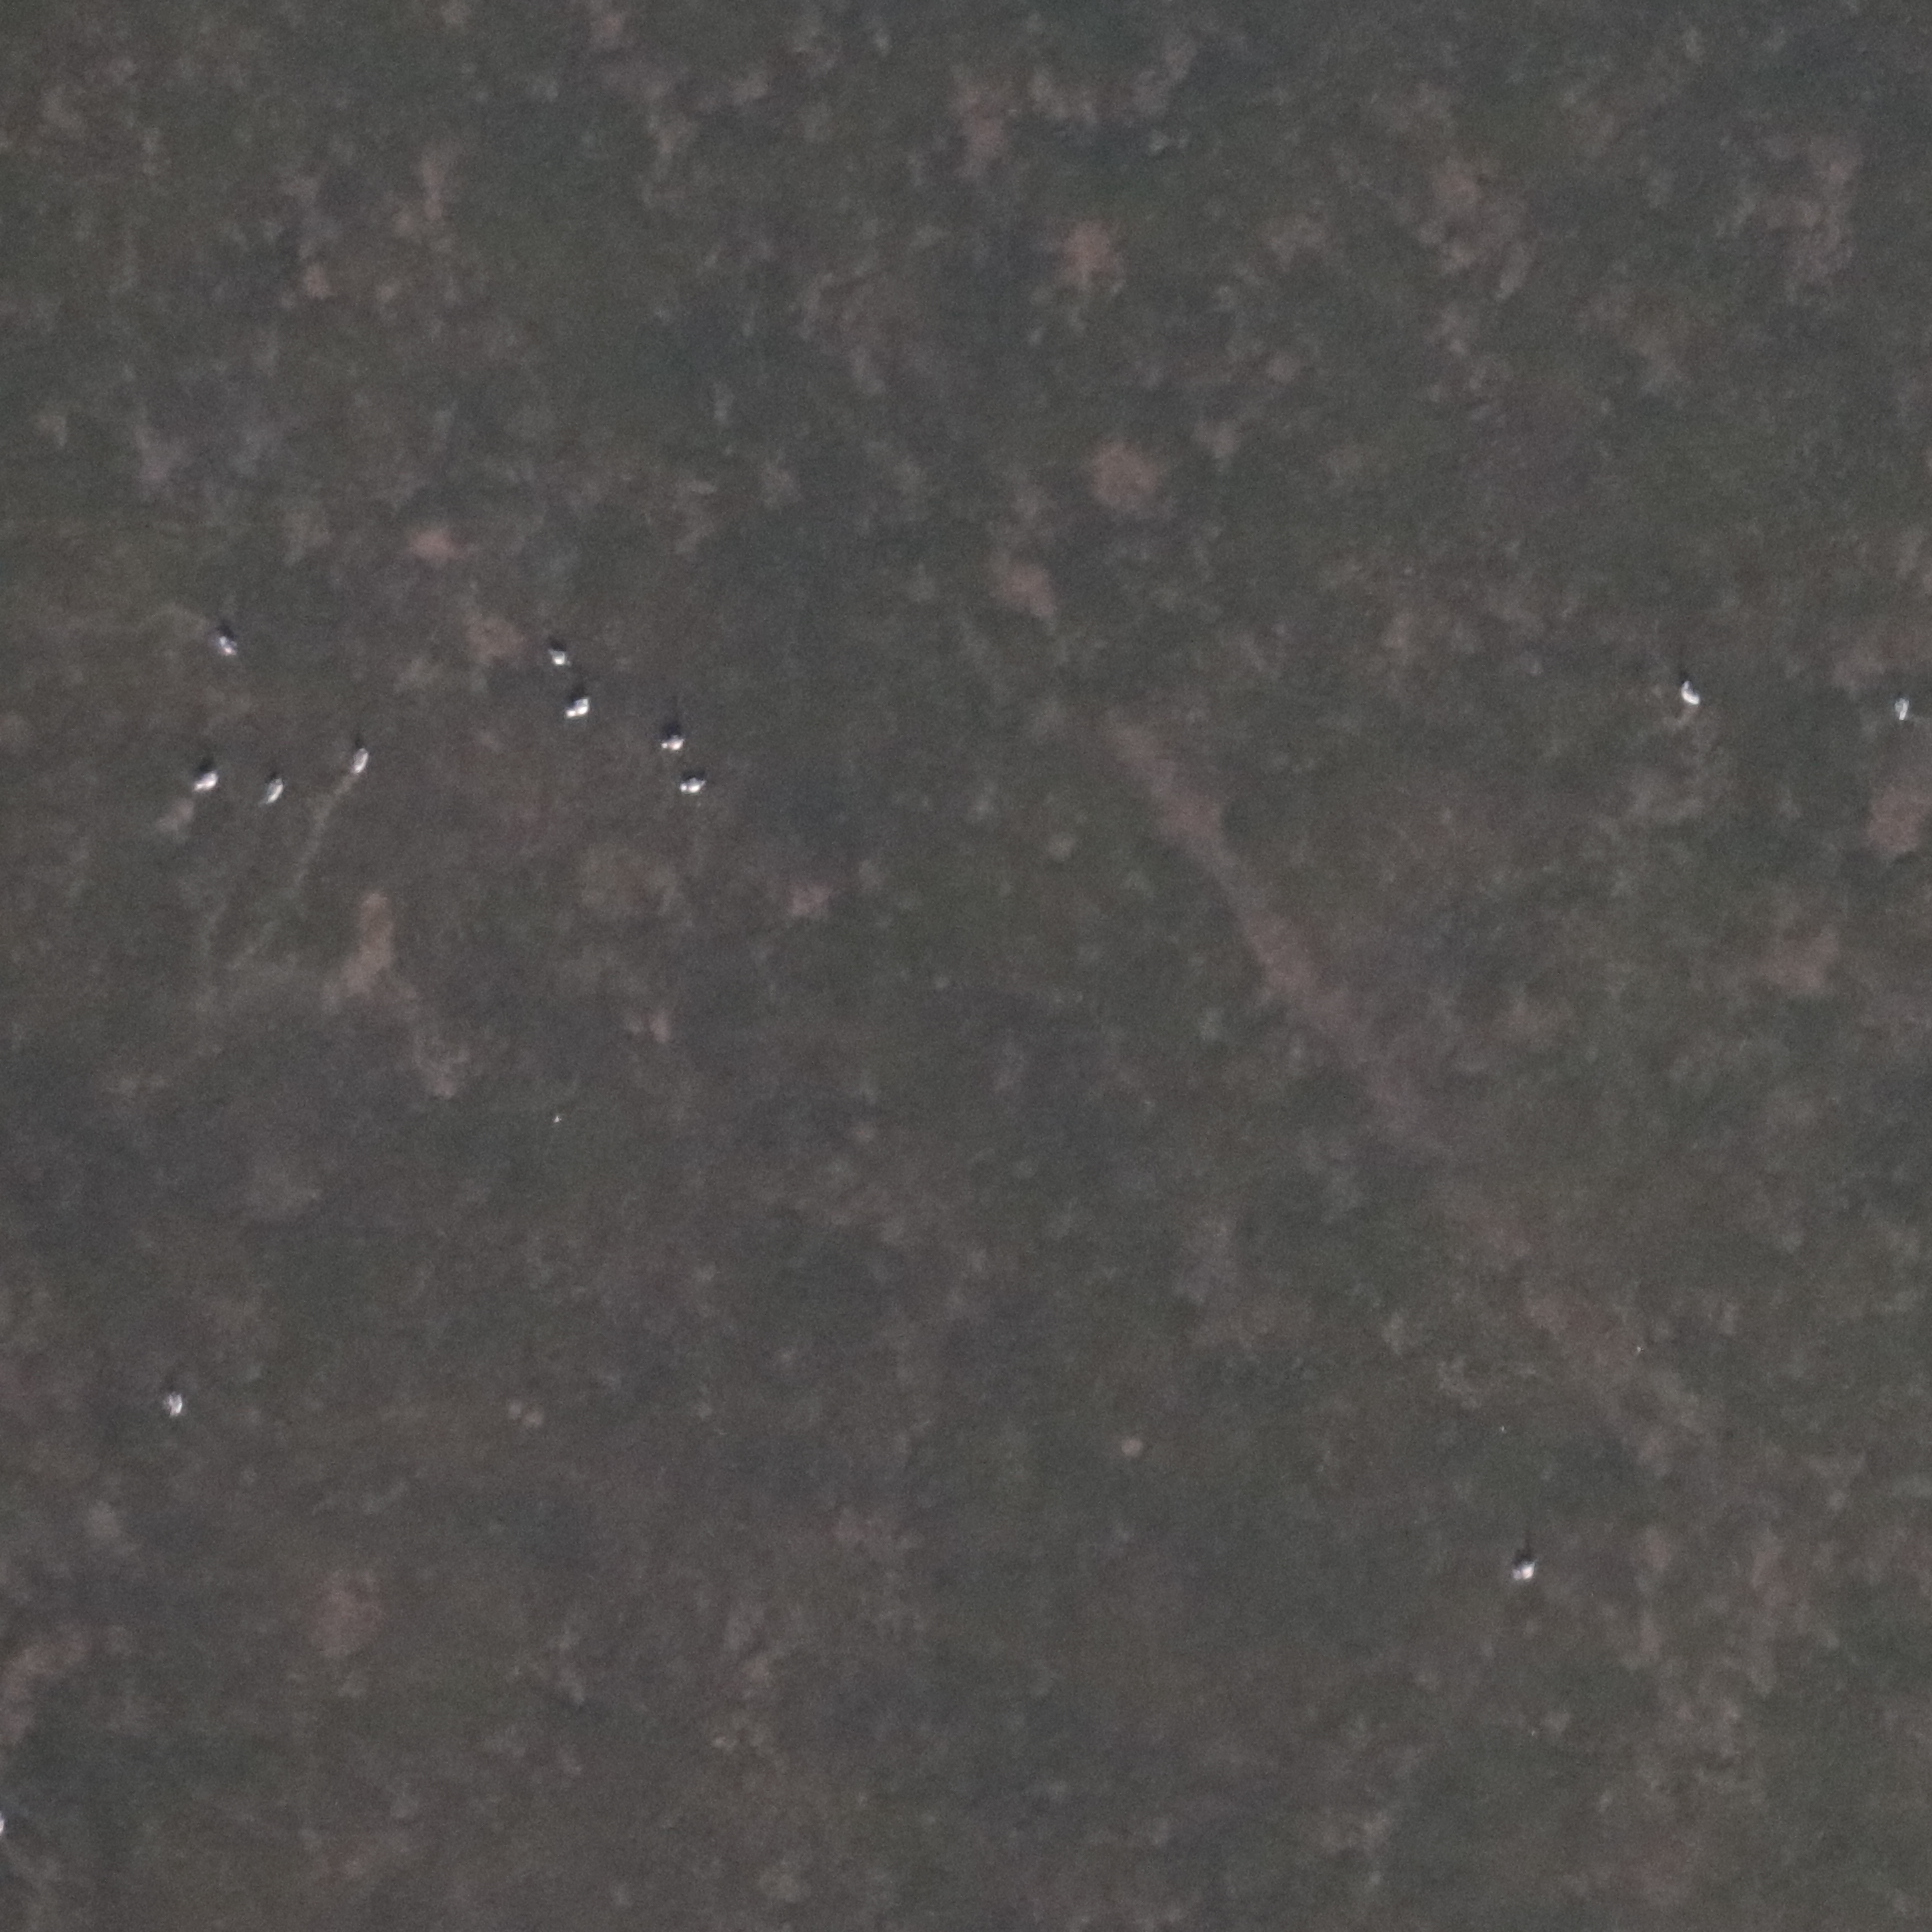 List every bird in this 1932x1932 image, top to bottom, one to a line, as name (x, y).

brant (228, 648)
brant (559, 654)
brant (1690, 694)
brant (579, 708)
brant (1899, 709)
brant (673, 740)
brant (360, 759)
brant (208, 784)
brant (695, 789)
brant (273, 791)
brant (175, 1402)
brant (1524, 1568)